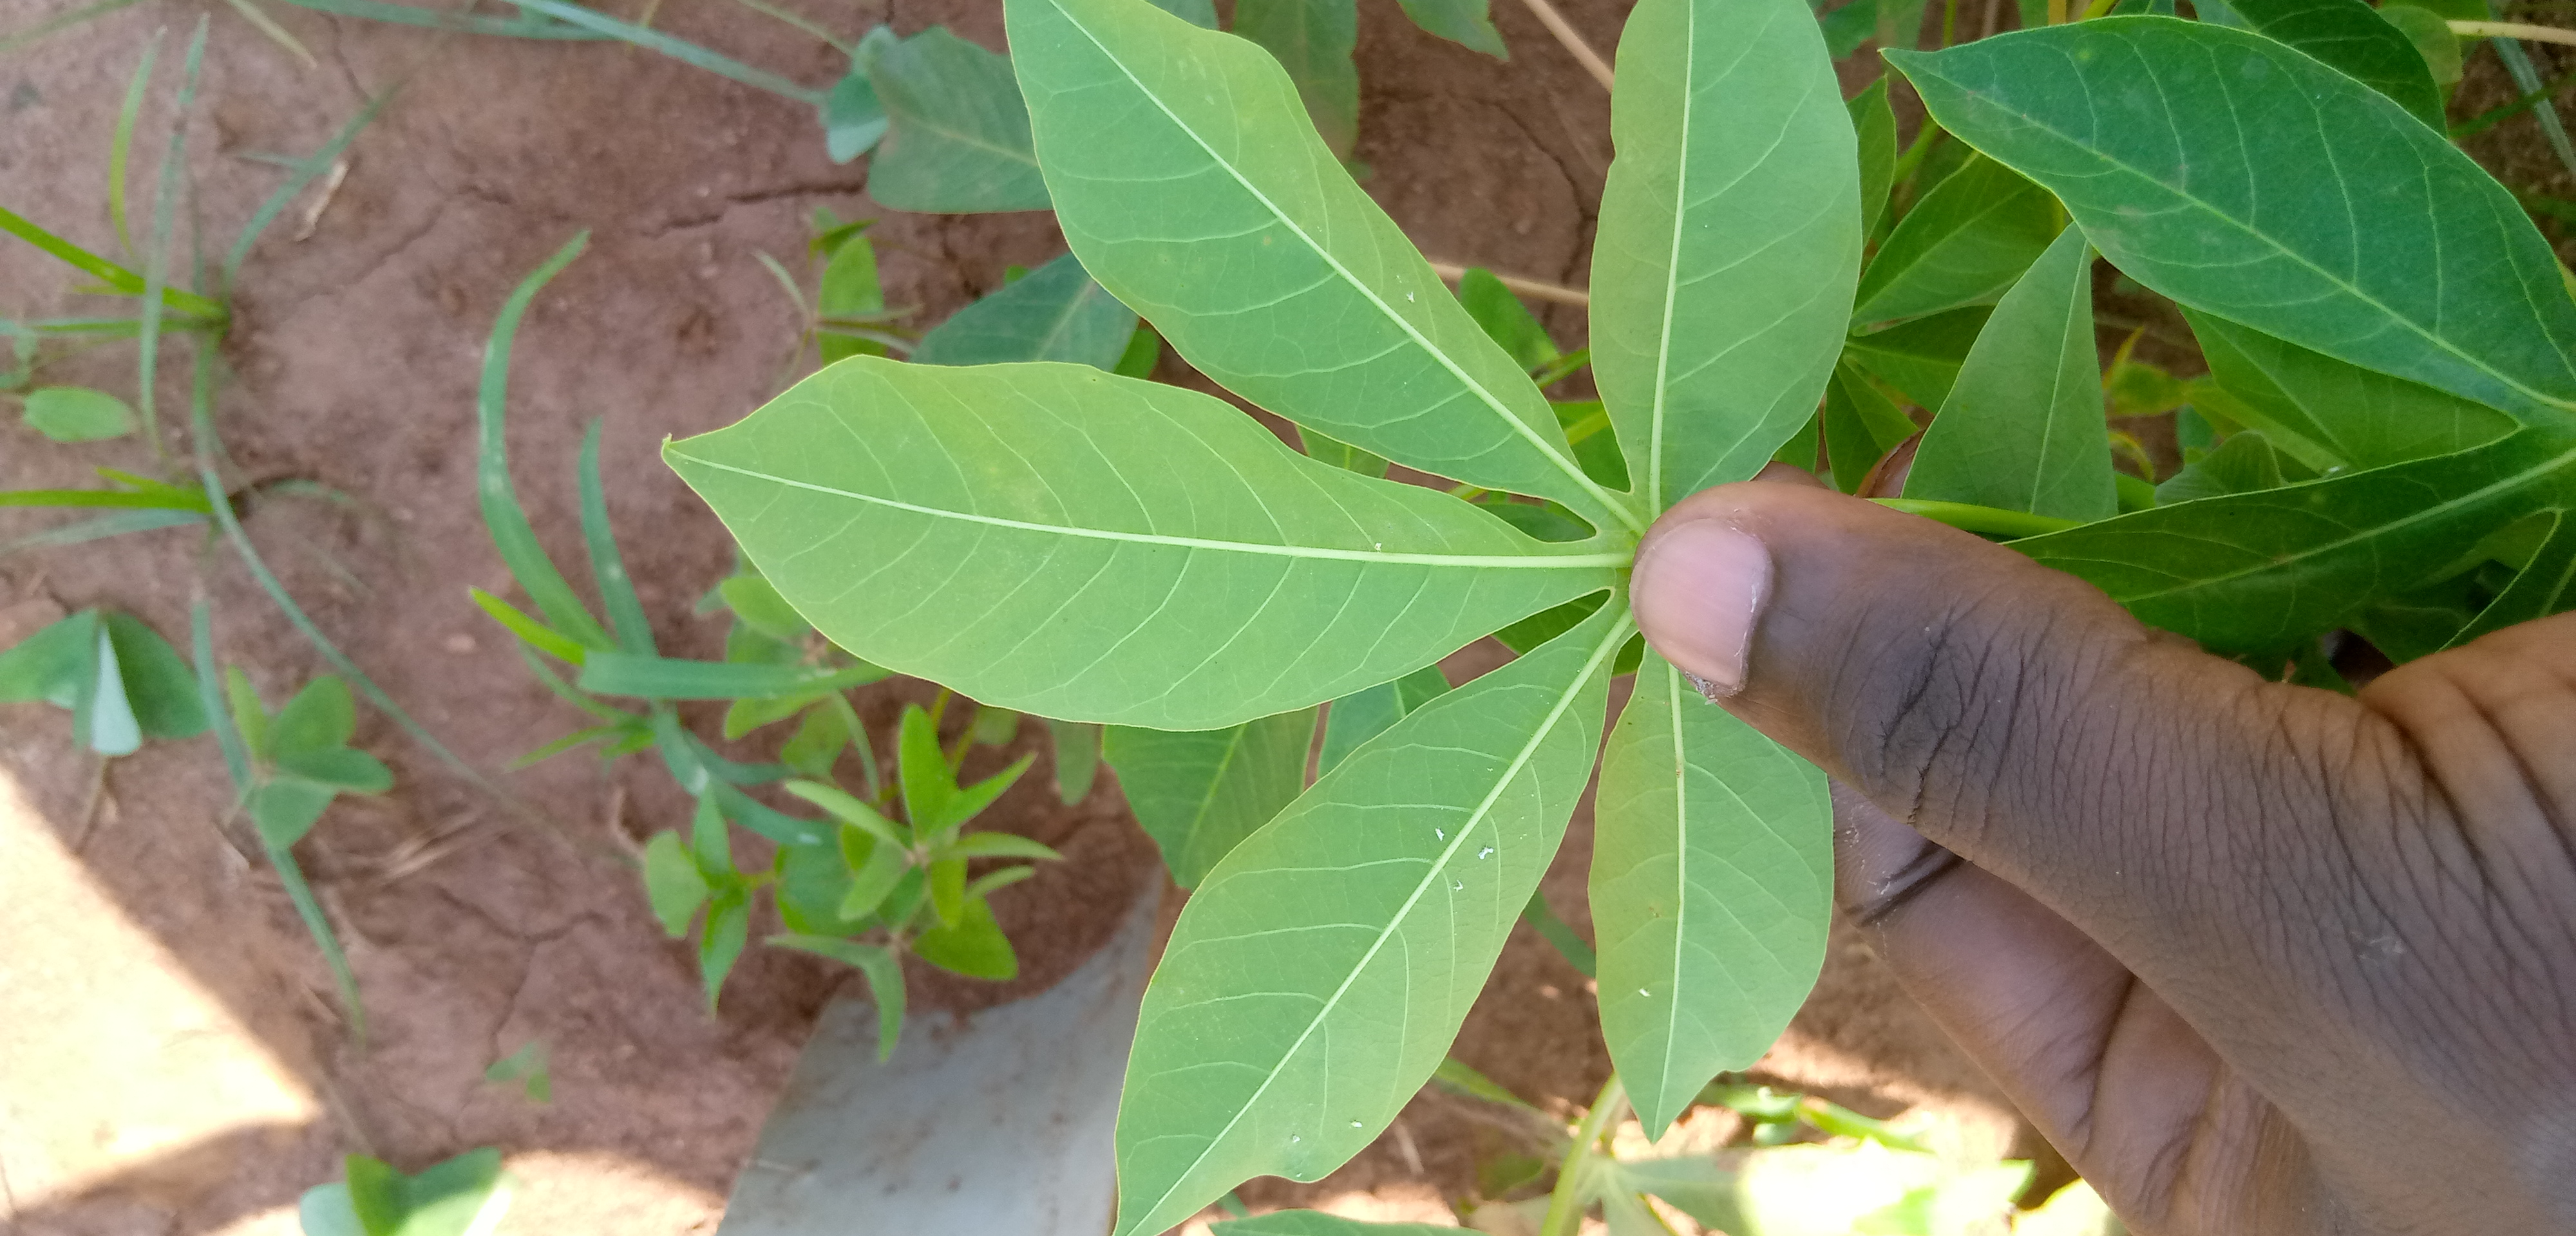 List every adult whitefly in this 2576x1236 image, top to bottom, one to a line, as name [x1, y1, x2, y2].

whitefly [1405, 288, 1417, 305]
whitefly [1373, 539, 1385, 552]
whitefly [1434, 826, 1448, 843]
whitefly [1476, 844, 1497, 863]
whitefly [1453, 877, 1467, 893]
whitefly [1637, 986, 1654, 999]